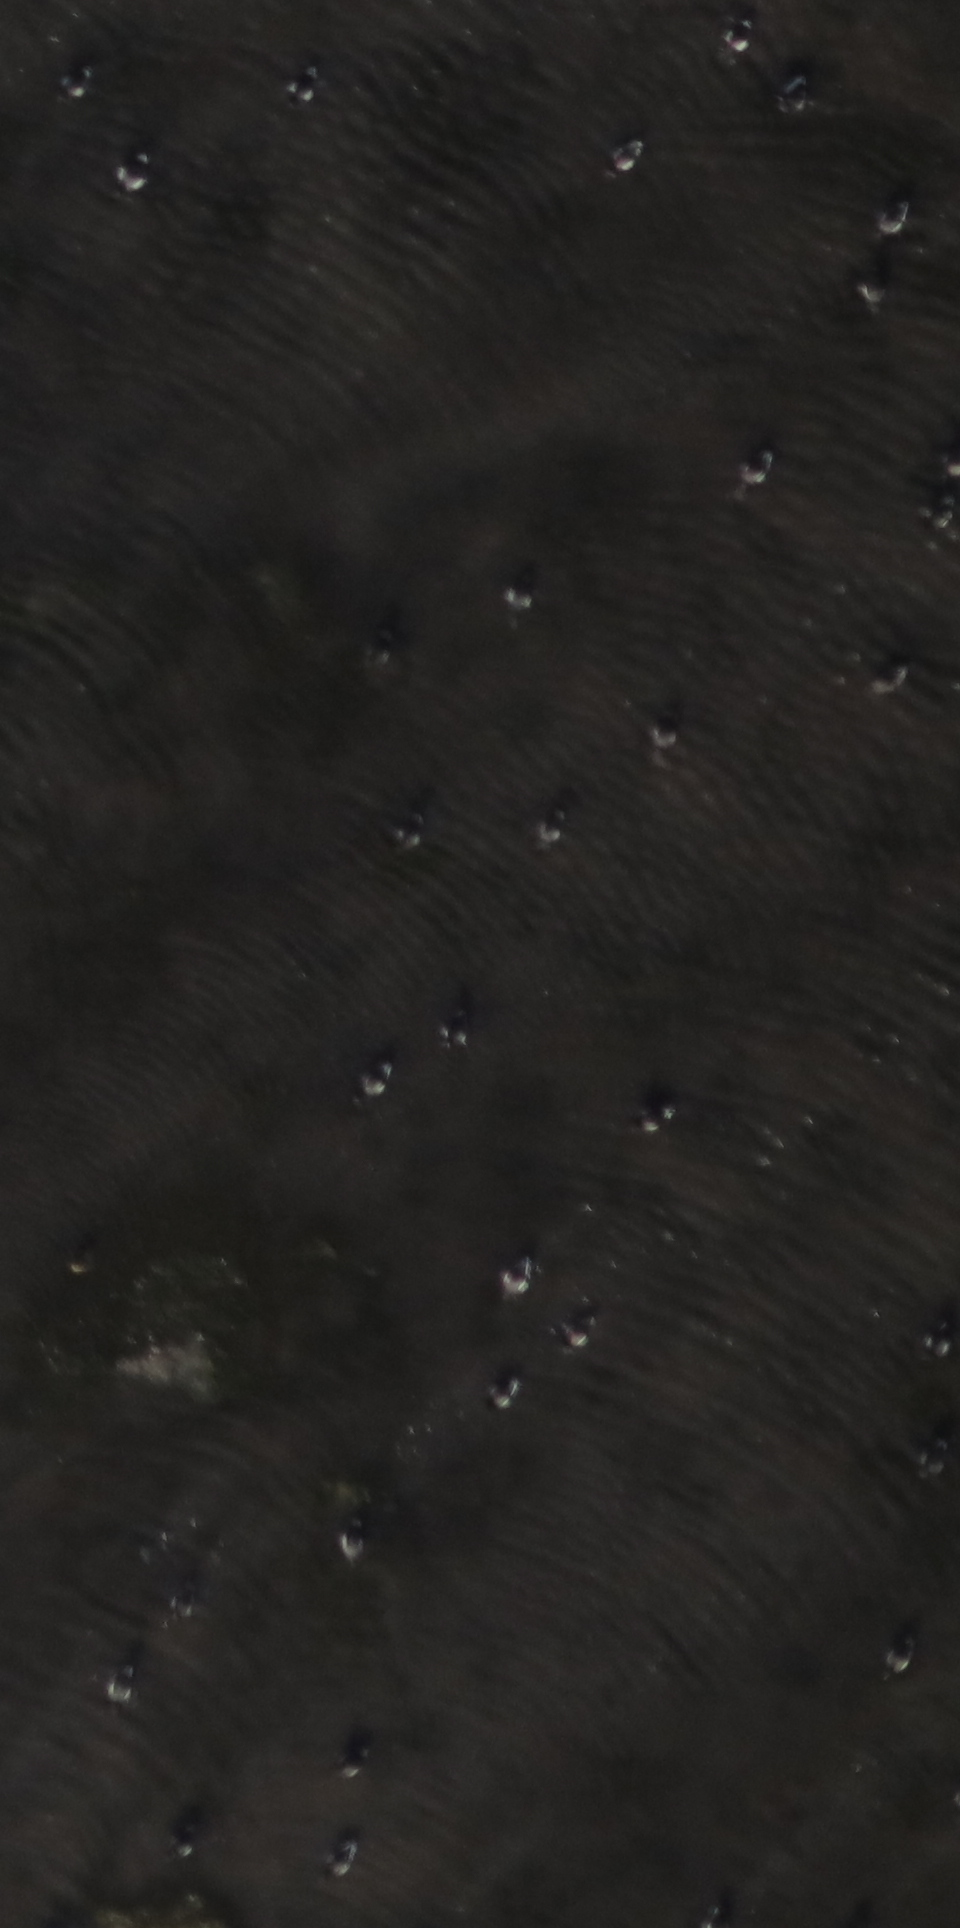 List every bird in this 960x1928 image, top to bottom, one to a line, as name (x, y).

brant (737, 35)
brant (304, 88)
brant (794, 94)
brant (75, 95)
brant (623, 157)
brant (132, 175)
brant (891, 220)
brant (876, 294)
brant (756, 470)
brant (517, 610)
brant (386, 646)
brant (882, 692)
brant (667, 745)
brant (550, 819)
brant (415, 837)
brant (447, 1026)
brant (375, 1087)
brant (660, 1114)
brant (525, 1282)
brant (584, 1334)
brant (950, 1351)
brant (497, 1390)
brant (935, 1456)
brant (339, 1538)
brant (915, 1651)
brant (124, 1694)
brant (360, 1753)
brant (181, 1847)
brant (339, 1862)